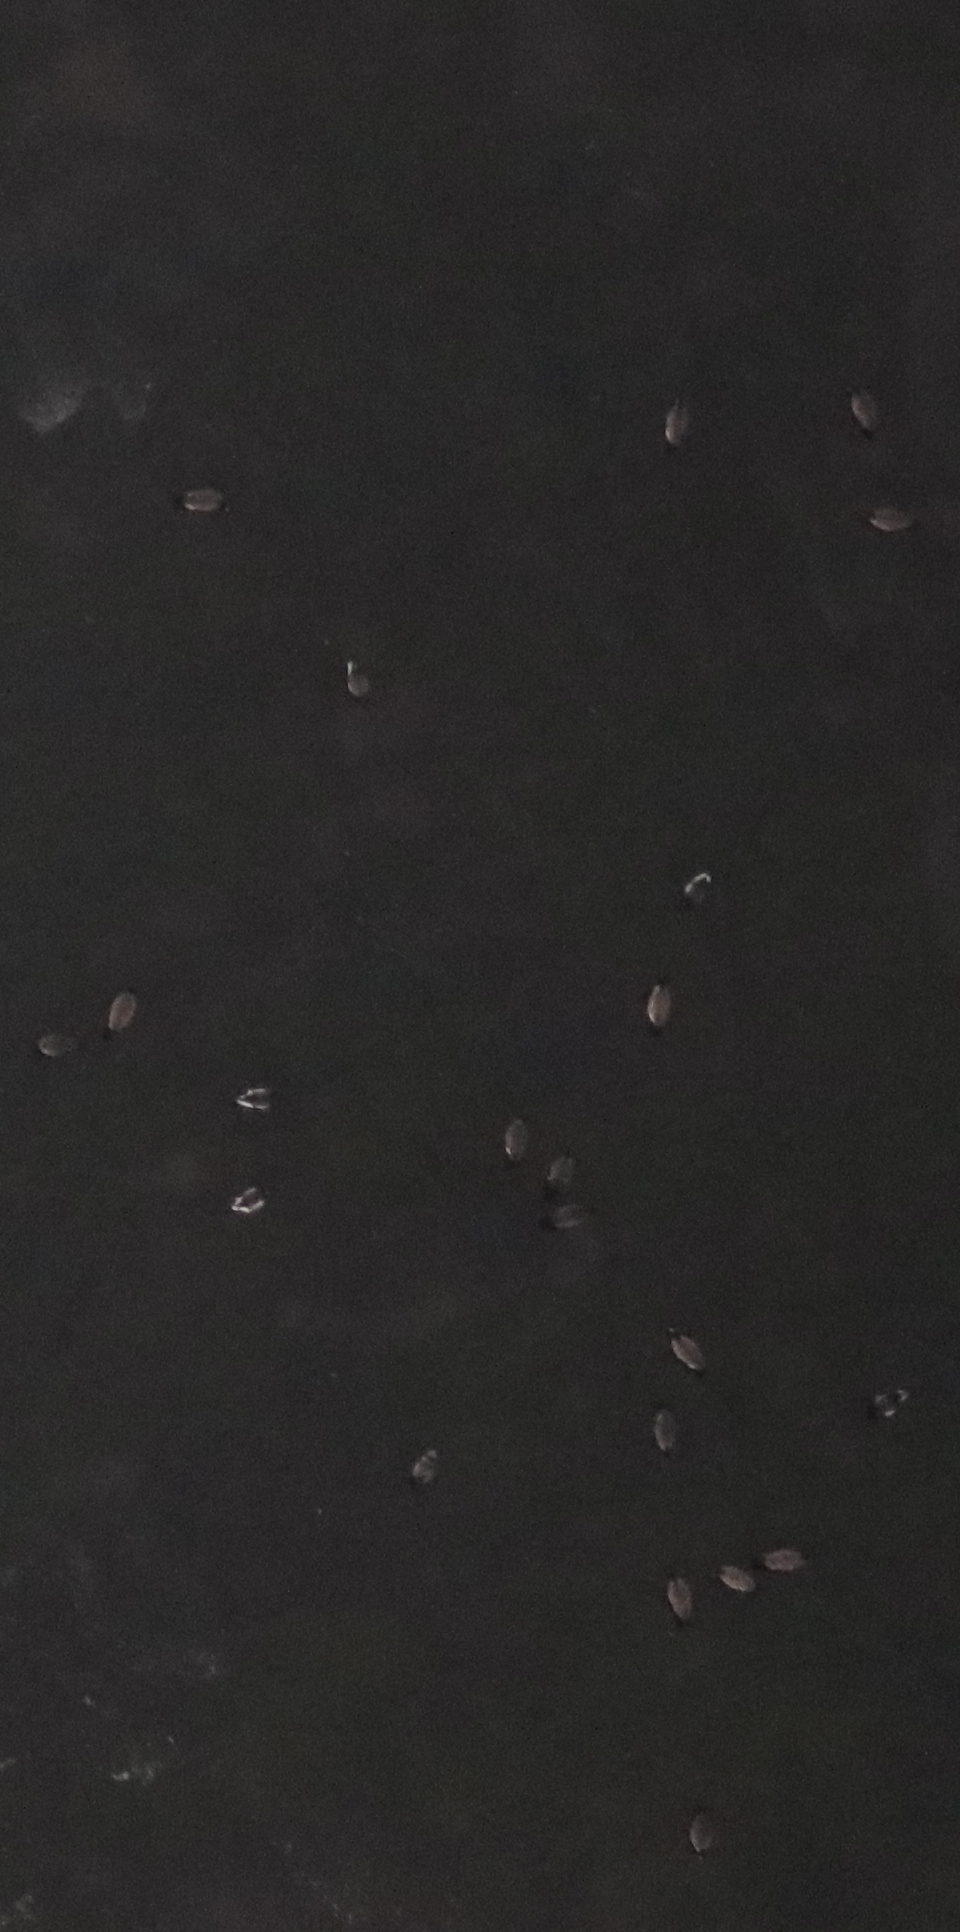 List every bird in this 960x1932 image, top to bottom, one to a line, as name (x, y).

Canada goose (863, 410)
Canada goose (677, 424)
Canada goose (202, 500)
Canada goose (888, 519)
brant (355, 681)
brant (696, 889)
Canada goose (660, 1006)
Canada goose (122, 1012)
Canada goose (58, 1045)
brant (257, 1099)
Canada goose (516, 1140)
Canada goose (560, 1171)
brant (250, 1199)
Canada goose (574, 1215)
Canada goose (688, 1351)
brant (888, 1402)
Canada goose (665, 1429)
brant (424, 1467)
Canada goose (781, 1560)
Canada goose (740, 1577)
Canada goose (680, 1598)
Canada goose (703, 1827)